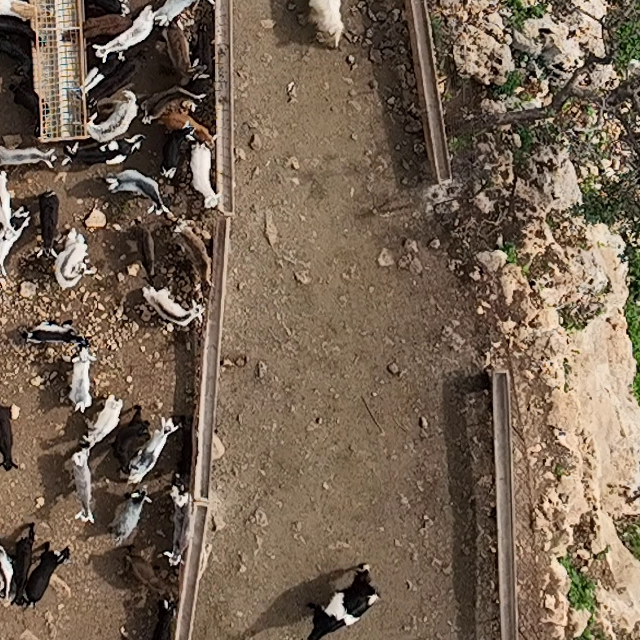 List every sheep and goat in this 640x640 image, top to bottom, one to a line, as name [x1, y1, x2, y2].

goat [0, 0, 53, 19]
goat [61, 0, 124, 12]
goat [154, 0, 216, 25]
goat [302, 0, 344, 48]
goat [92, 5, 153, 62]
goat [63, 13, 133, 41]
goat [0, 16, 45, 47]
goat [165, 20, 209, 79]
goat [0, 33, 34, 75]
goat [83, 49, 154, 108]
goat [12, 86, 49, 135]
goat [81, 89, 138, 143]
goat [142, 91, 206, 122]
goat [161, 114, 216, 149]
goat [160, 124, 196, 178]
goat [62, 135, 143, 168]
goat [0, 142, 57, 167]
goat [189, 144, 221, 208]
goat [107, 169, 169, 214]
goat [0, 171, 17, 241]
goat [37, 192, 58, 260]
goat [0, 207, 29, 272]
goat [133, 222, 158, 279]
goat [178, 223, 212, 288]
goat [55, 238, 88, 290]
goat [141, 286, 204, 326]
goat [25, 318, 88, 345]
goat [70, 348, 95, 410]
goat [79, 396, 123, 453]
goat [0, 399, 19, 474]
goat [116, 406, 152, 476]
goat [127, 416, 175, 486]
goat [68, 452, 95, 524]
goat [165, 473, 192, 568]
goat [107, 489, 148, 535]
goat [10, 523, 35, 607]
goat [0, 529, 13, 600]
goat [27, 546, 70, 603]
goat [311, 567, 381, 636]